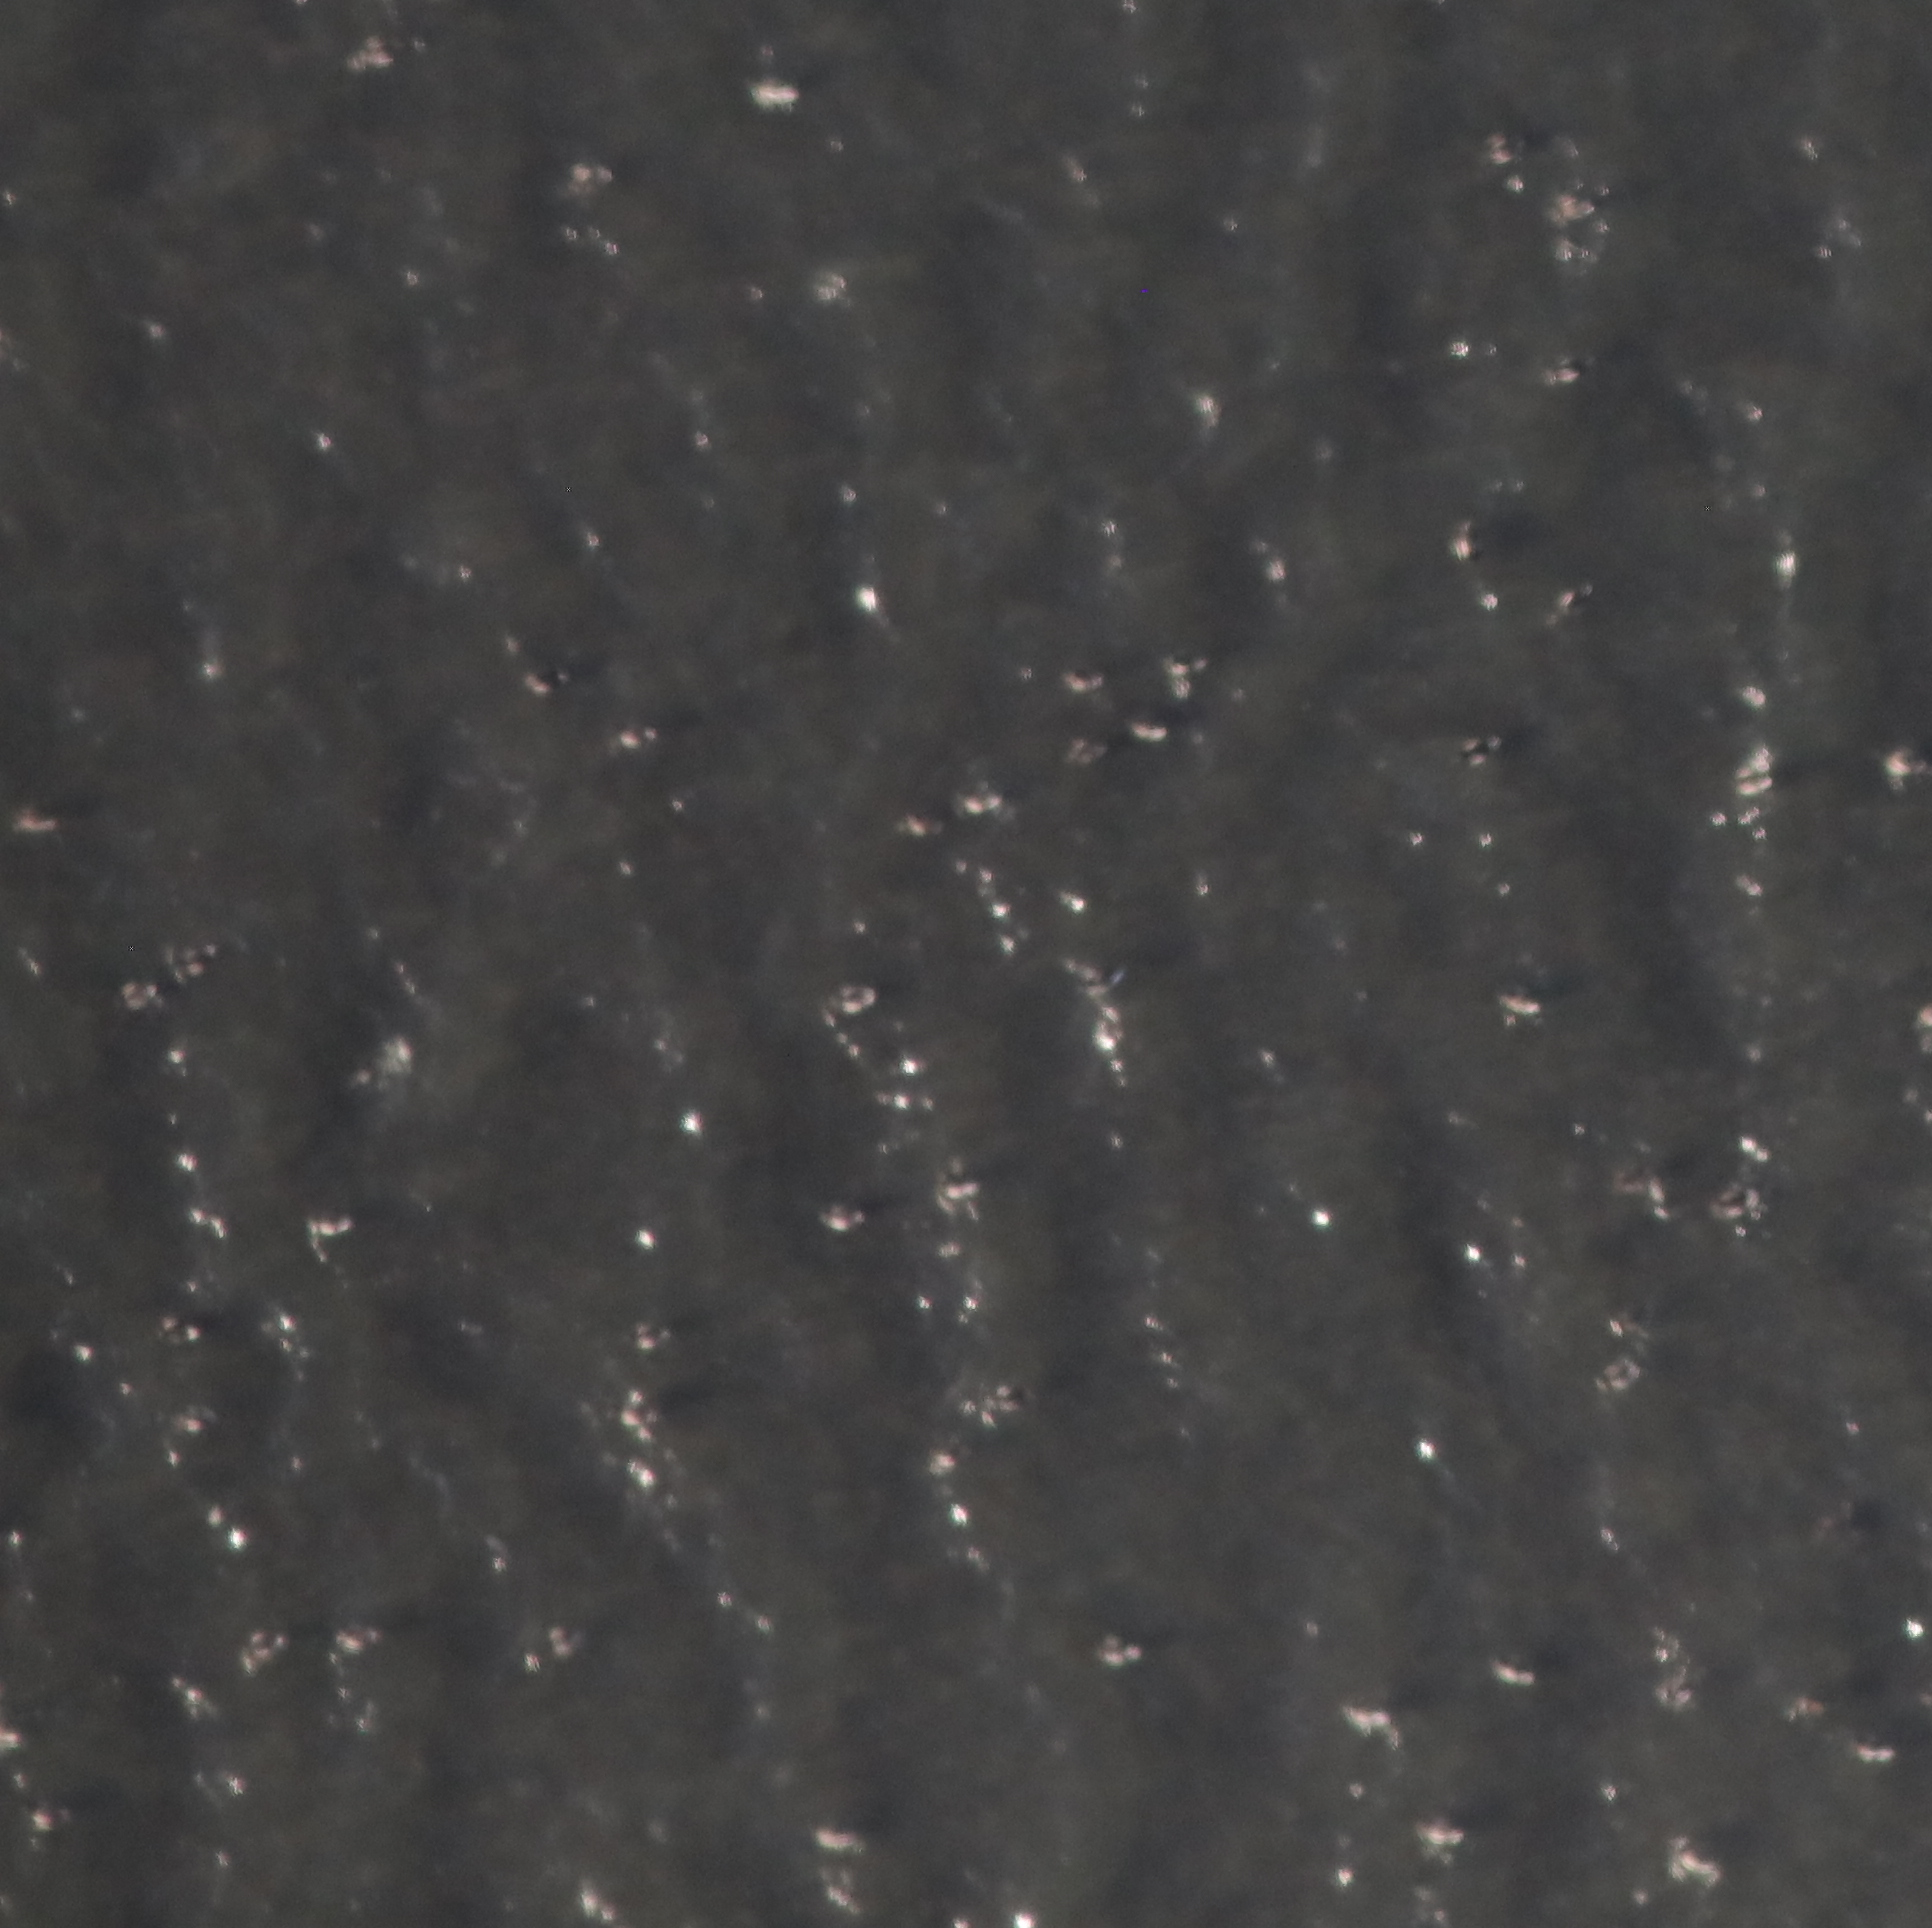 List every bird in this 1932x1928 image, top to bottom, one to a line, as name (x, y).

brant (376, 52)
brant (770, 89)
brant (1506, 149)
brant (591, 174)
brant (1568, 206)
brant (1563, 371)
brant (1470, 546)
brant (1572, 605)
brant (1184, 659)
brant (1084, 678)
brant (547, 681)
brant (1148, 727)
brant (636, 737)
brant (1087, 751)
brant (1482, 751)
brant (1898, 764)
brant (1754, 781)
brant (974, 801)
brant (916, 826)
brant (200, 961)
brant (135, 985)
brant (854, 994)
brant (1515, 998)
brant (1107, 1030)
brant (1634, 1180)
brant (964, 1187)
brant (1735, 1199)
brant (845, 1214)
brant (331, 1222)
brant (181, 1331)
brant (648, 1335)
brant (1619, 1375)
brant (1007, 1399)
brant (644, 1409)
brant (196, 1415)
brant (355, 1635)
brant (570, 1642)
brant (264, 1643)
brant (1116, 1651)
brant (1519, 1671)
brant (1874, 1748)
brant (44, 1818)
brant (1445, 1829)
brant (831, 1838)
brant (1694, 1855)